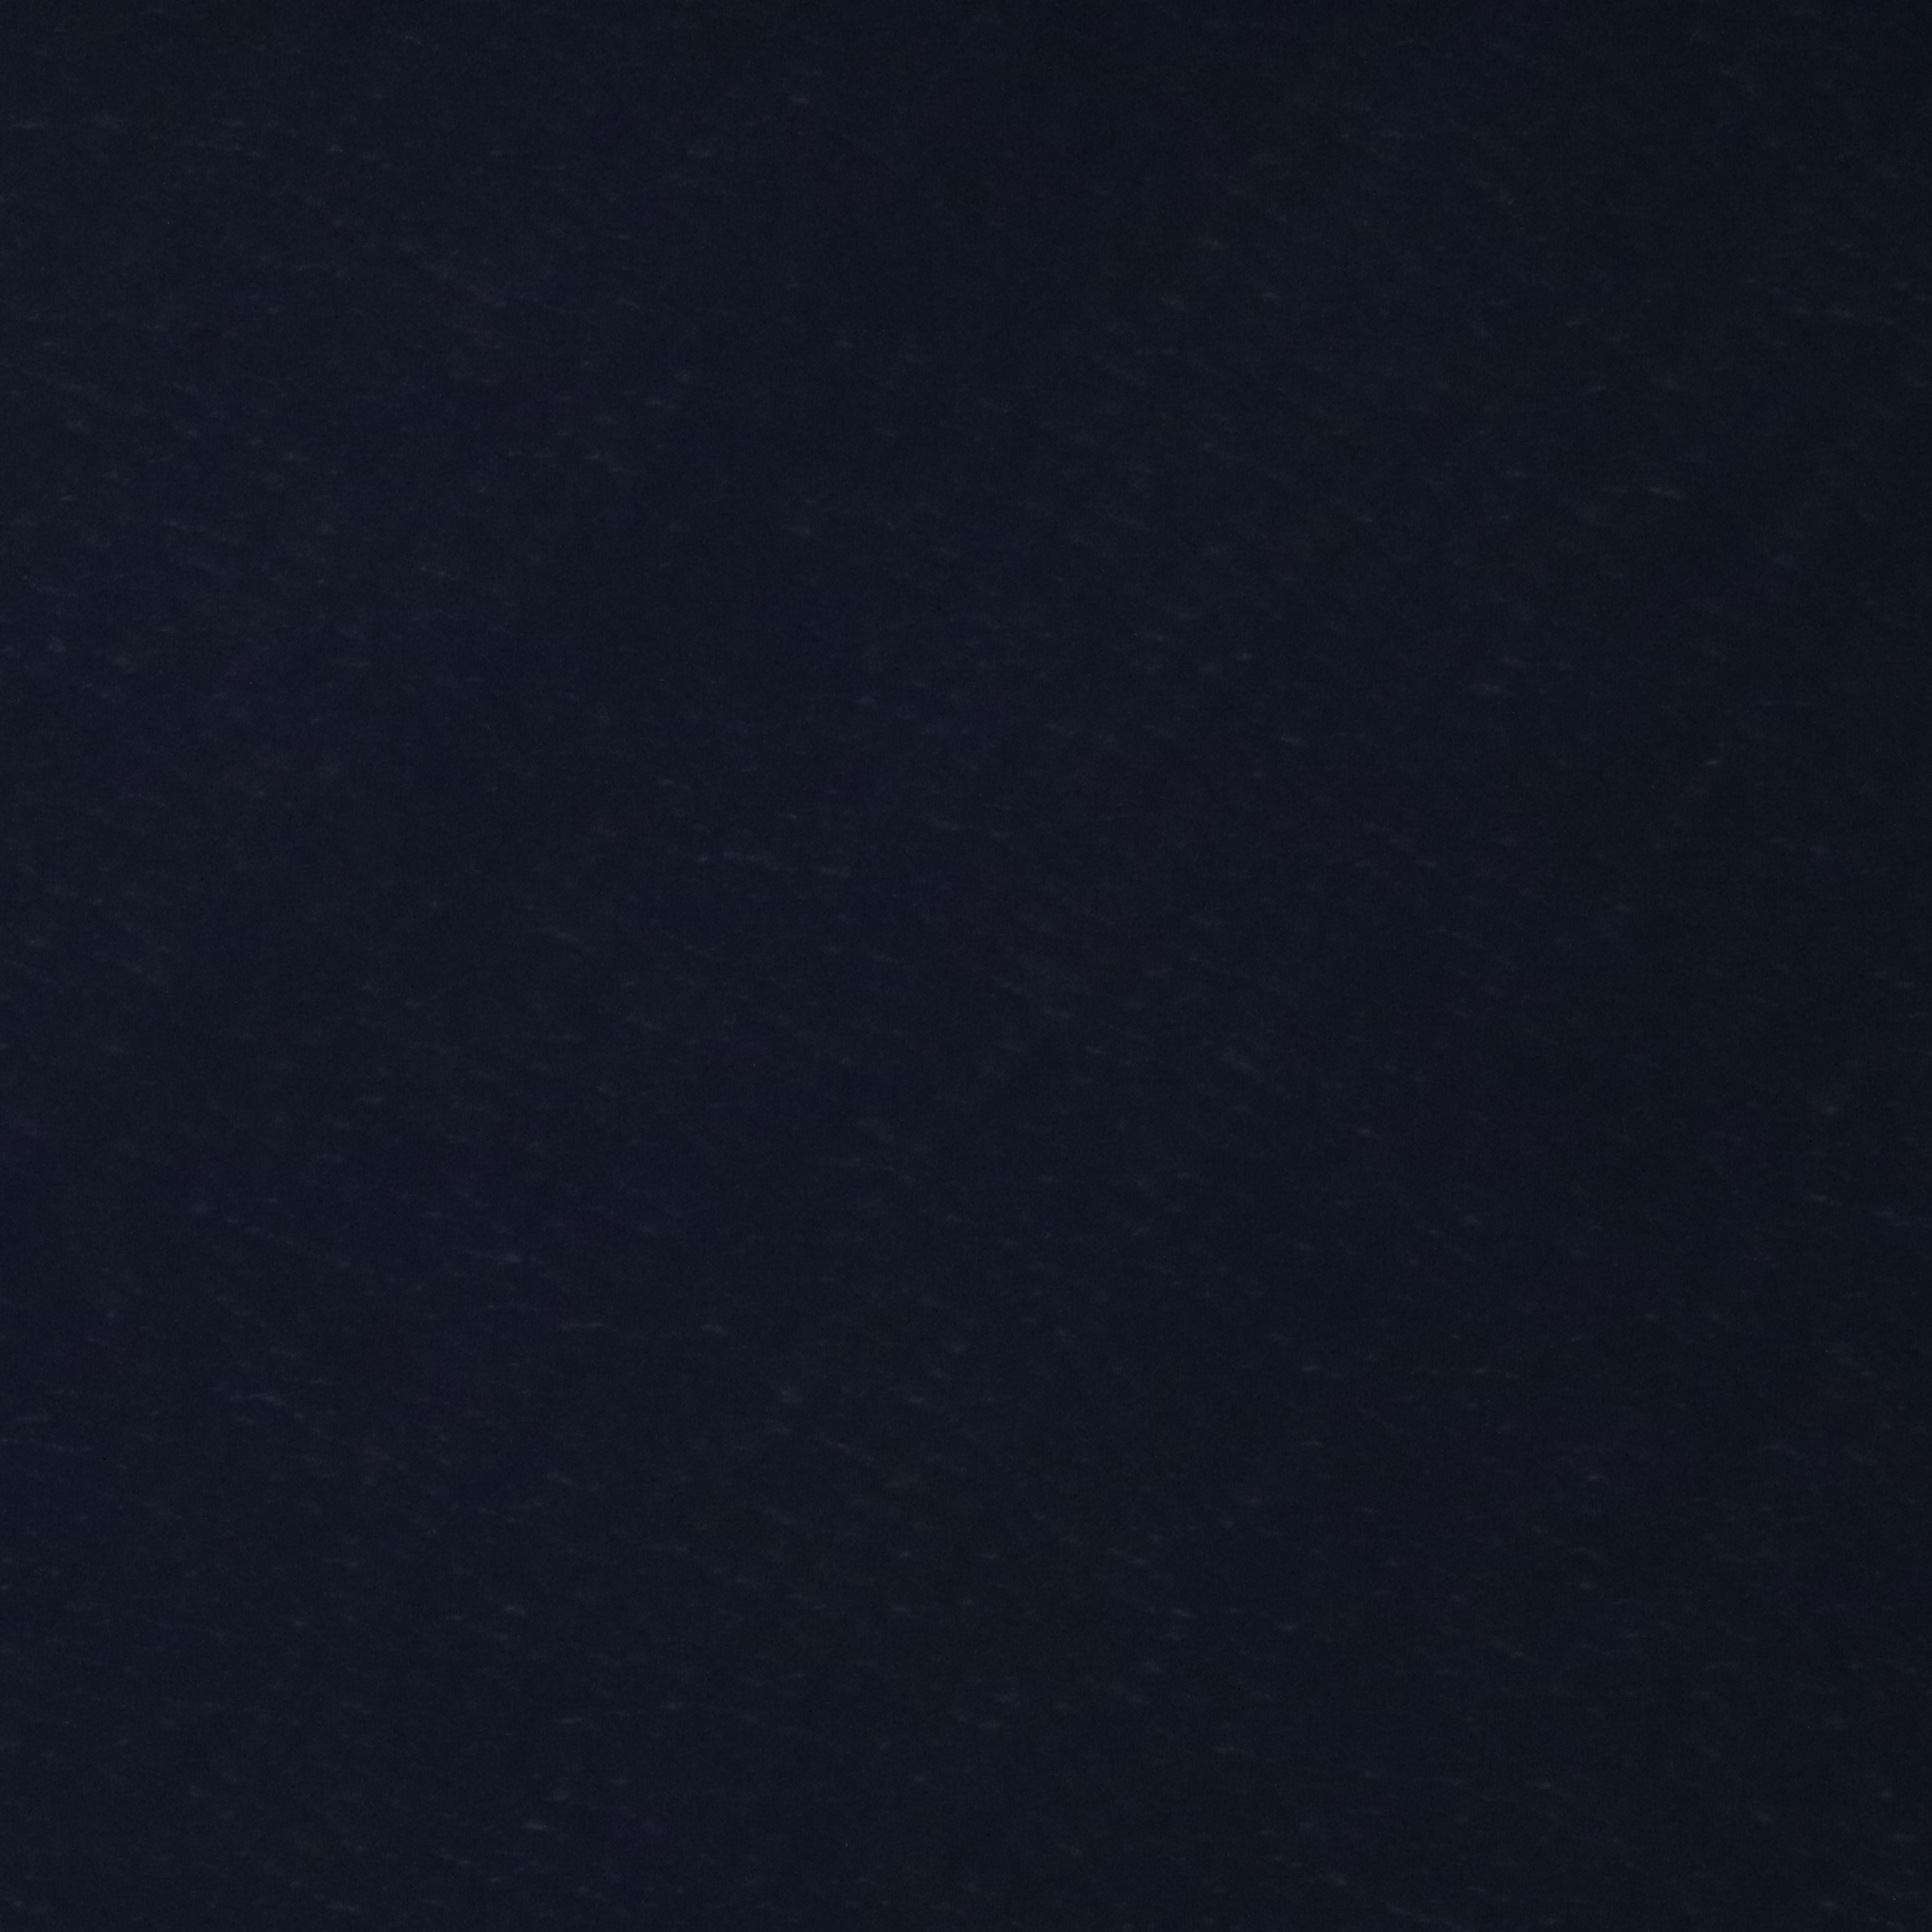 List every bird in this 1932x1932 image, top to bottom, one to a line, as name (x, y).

None